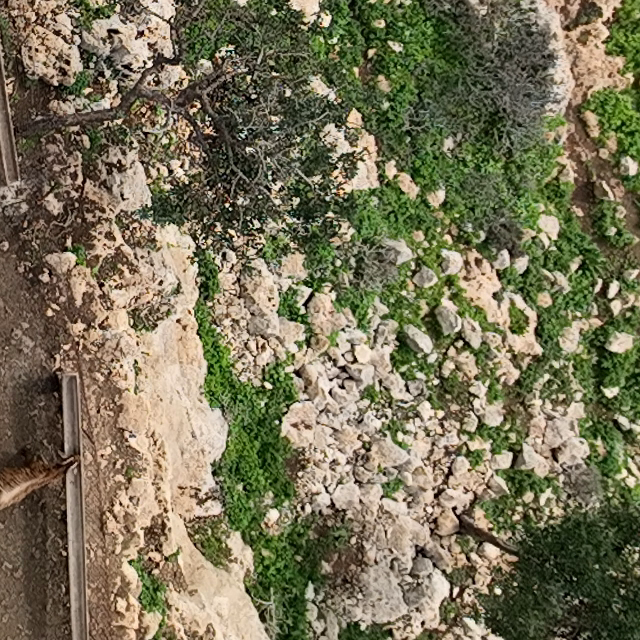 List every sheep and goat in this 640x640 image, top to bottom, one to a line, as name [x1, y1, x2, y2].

goat [0, 454, 82, 513]